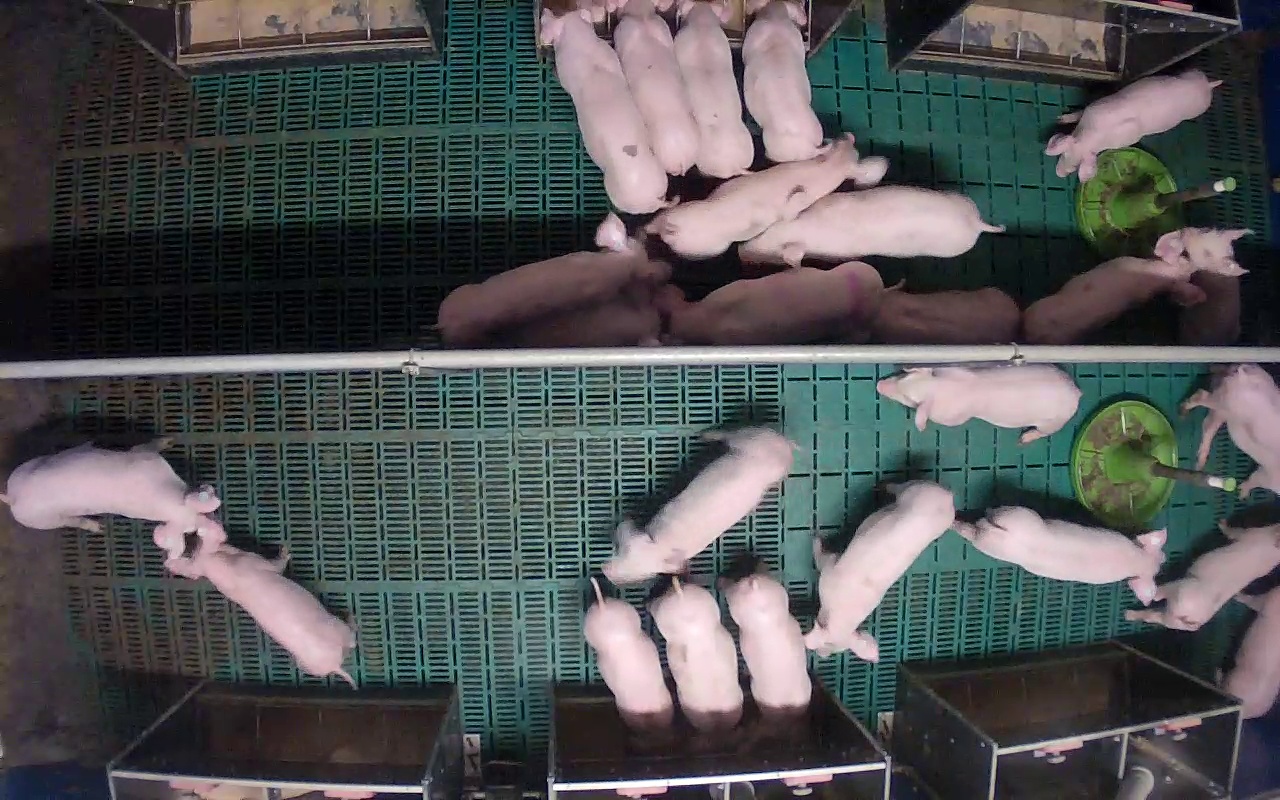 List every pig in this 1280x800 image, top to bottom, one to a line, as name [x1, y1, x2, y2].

pig [592, 0, 704, 179]
pig [741, 0, 834, 164]
pig [672, 1, 755, 181]
pig [537, 2, 680, 214]
pig [1043, 67, 1224, 183]
pig [634, 130, 891, 260]
pig [737, 186, 1008, 271]
pig [424, 210, 674, 345]
pig [1178, 226, 1255, 345]
pig [1023, 230, 1210, 344]
pig [653, 261, 908, 344]
pig [487, 274, 661, 349]
pig [870, 286, 1022, 345]
pig [874, 362, 1083, 443]
pig [1180, 362, 1279, 501]
pig [601, 423, 805, 588]
pig [0, 435, 224, 558]
pig [802, 479, 957, 663]
pig [951, 503, 1170, 606]
pig [166, 514, 360, 688]
pig [1124, 519, 1280, 634]
pig [717, 563, 814, 752]
pig [646, 572, 746, 755]
pig [582, 576, 687, 758]
pig [1214, 584, 1279, 719]